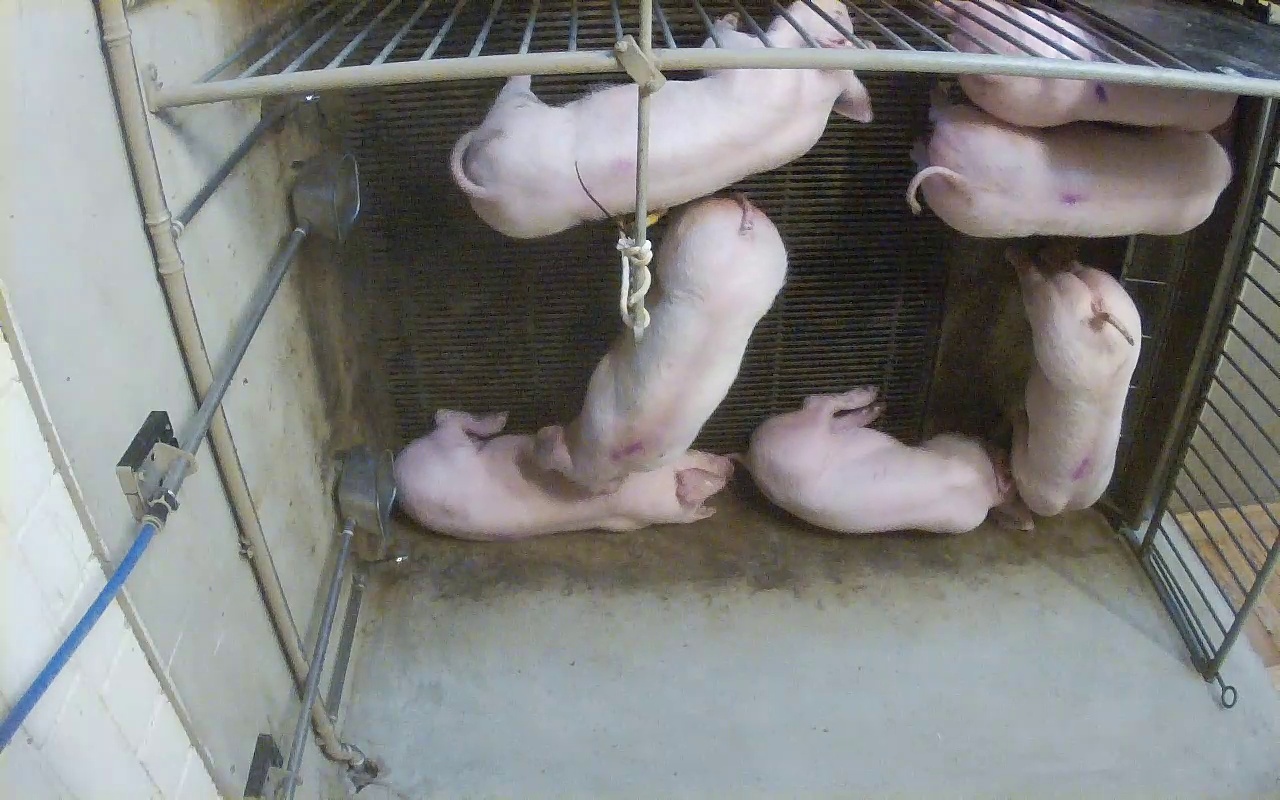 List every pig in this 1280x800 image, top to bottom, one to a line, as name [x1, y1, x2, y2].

pig [451, 0, 877, 239]
pig [934, 0, 1240, 129]
pig [908, 81, 1233, 237]
pig [531, 196, 790, 496]
pig [1004, 246, 1141, 515]
pig [731, 389, 1034, 540]
pig [390, 409, 732, 538]